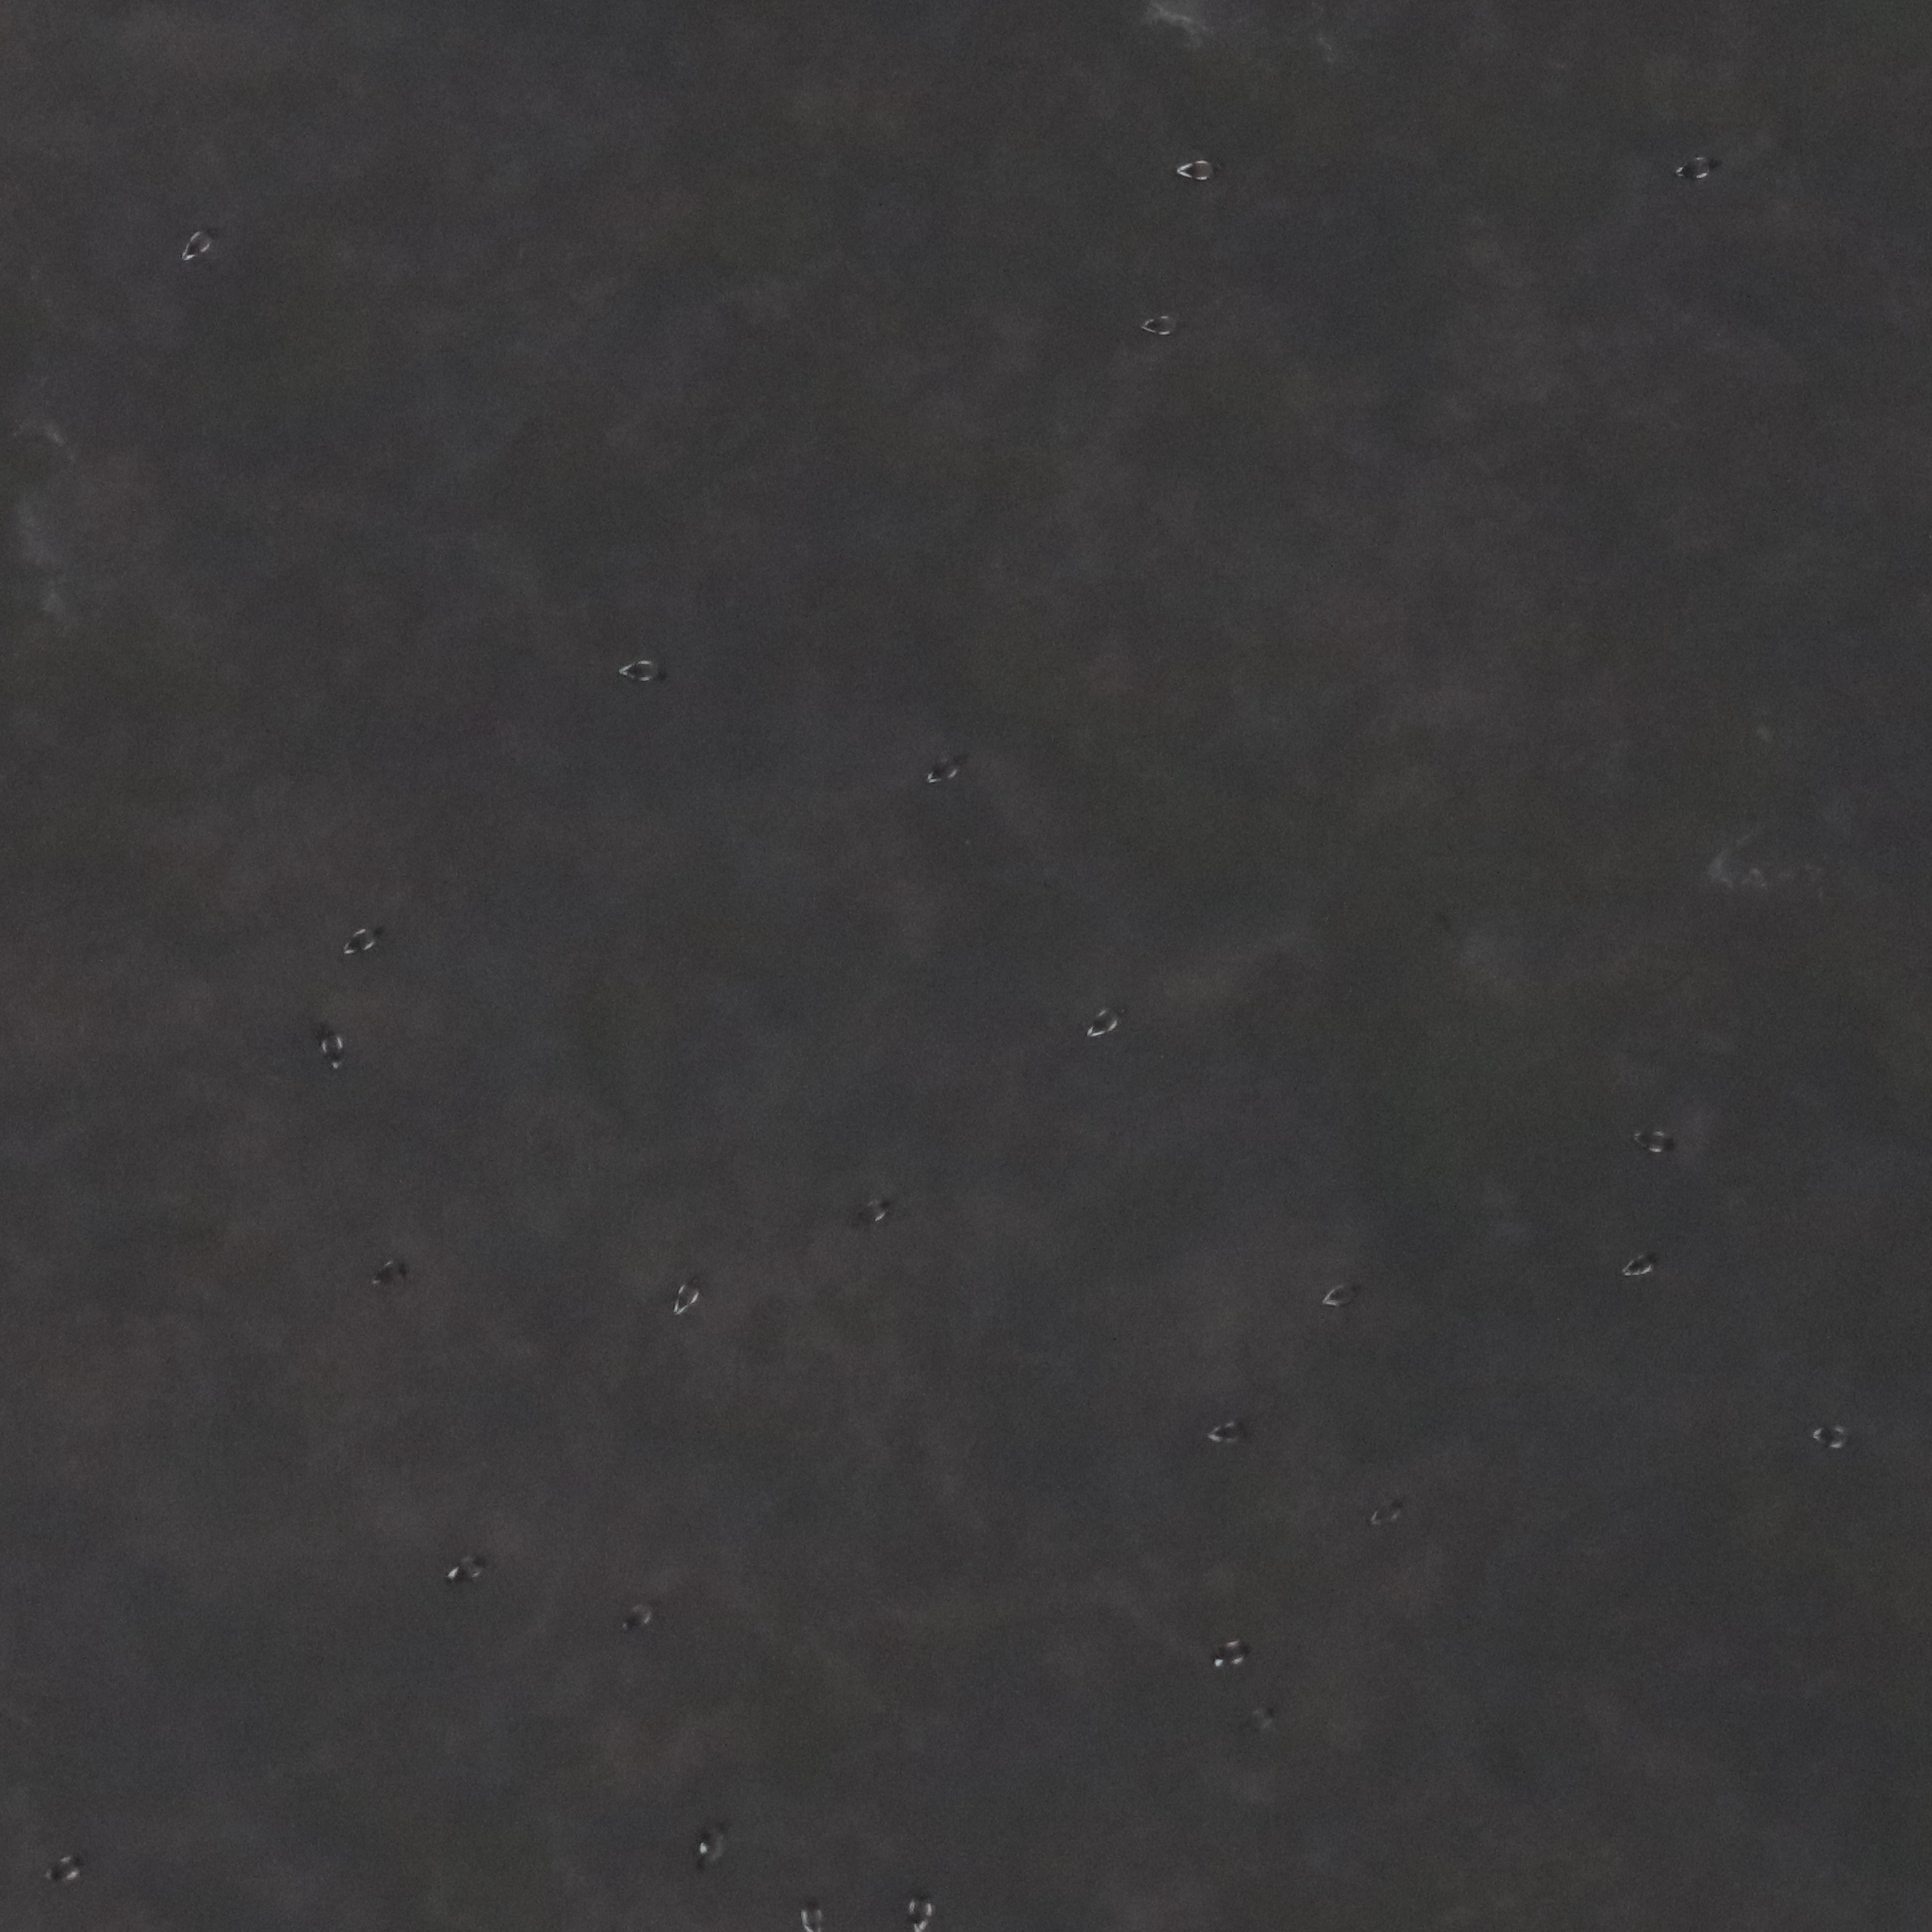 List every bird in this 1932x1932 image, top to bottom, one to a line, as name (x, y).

brant (1697, 168)
brant (1198, 170)
brant (200, 243)
brant (1161, 326)
brant (641, 670)
brant (945, 770)
brant (363, 941)
brant (1104, 1021)
brant (333, 1046)
brant (1654, 1141)
brant (870, 1205)
brant (1637, 1266)
brant (384, 1267)
brant (686, 1295)
brant (1344, 1298)
brant (1831, 1433)
brant (1232, 1434)
brant (1386, 1513)
brant (465, 1568)
brant (642, 1617)
brant (1229, 1653)
brant (1258, 1719)
brant (711, 1840)
brant (66, 1868)
brant (920, 1912)
brant (813, 1919)